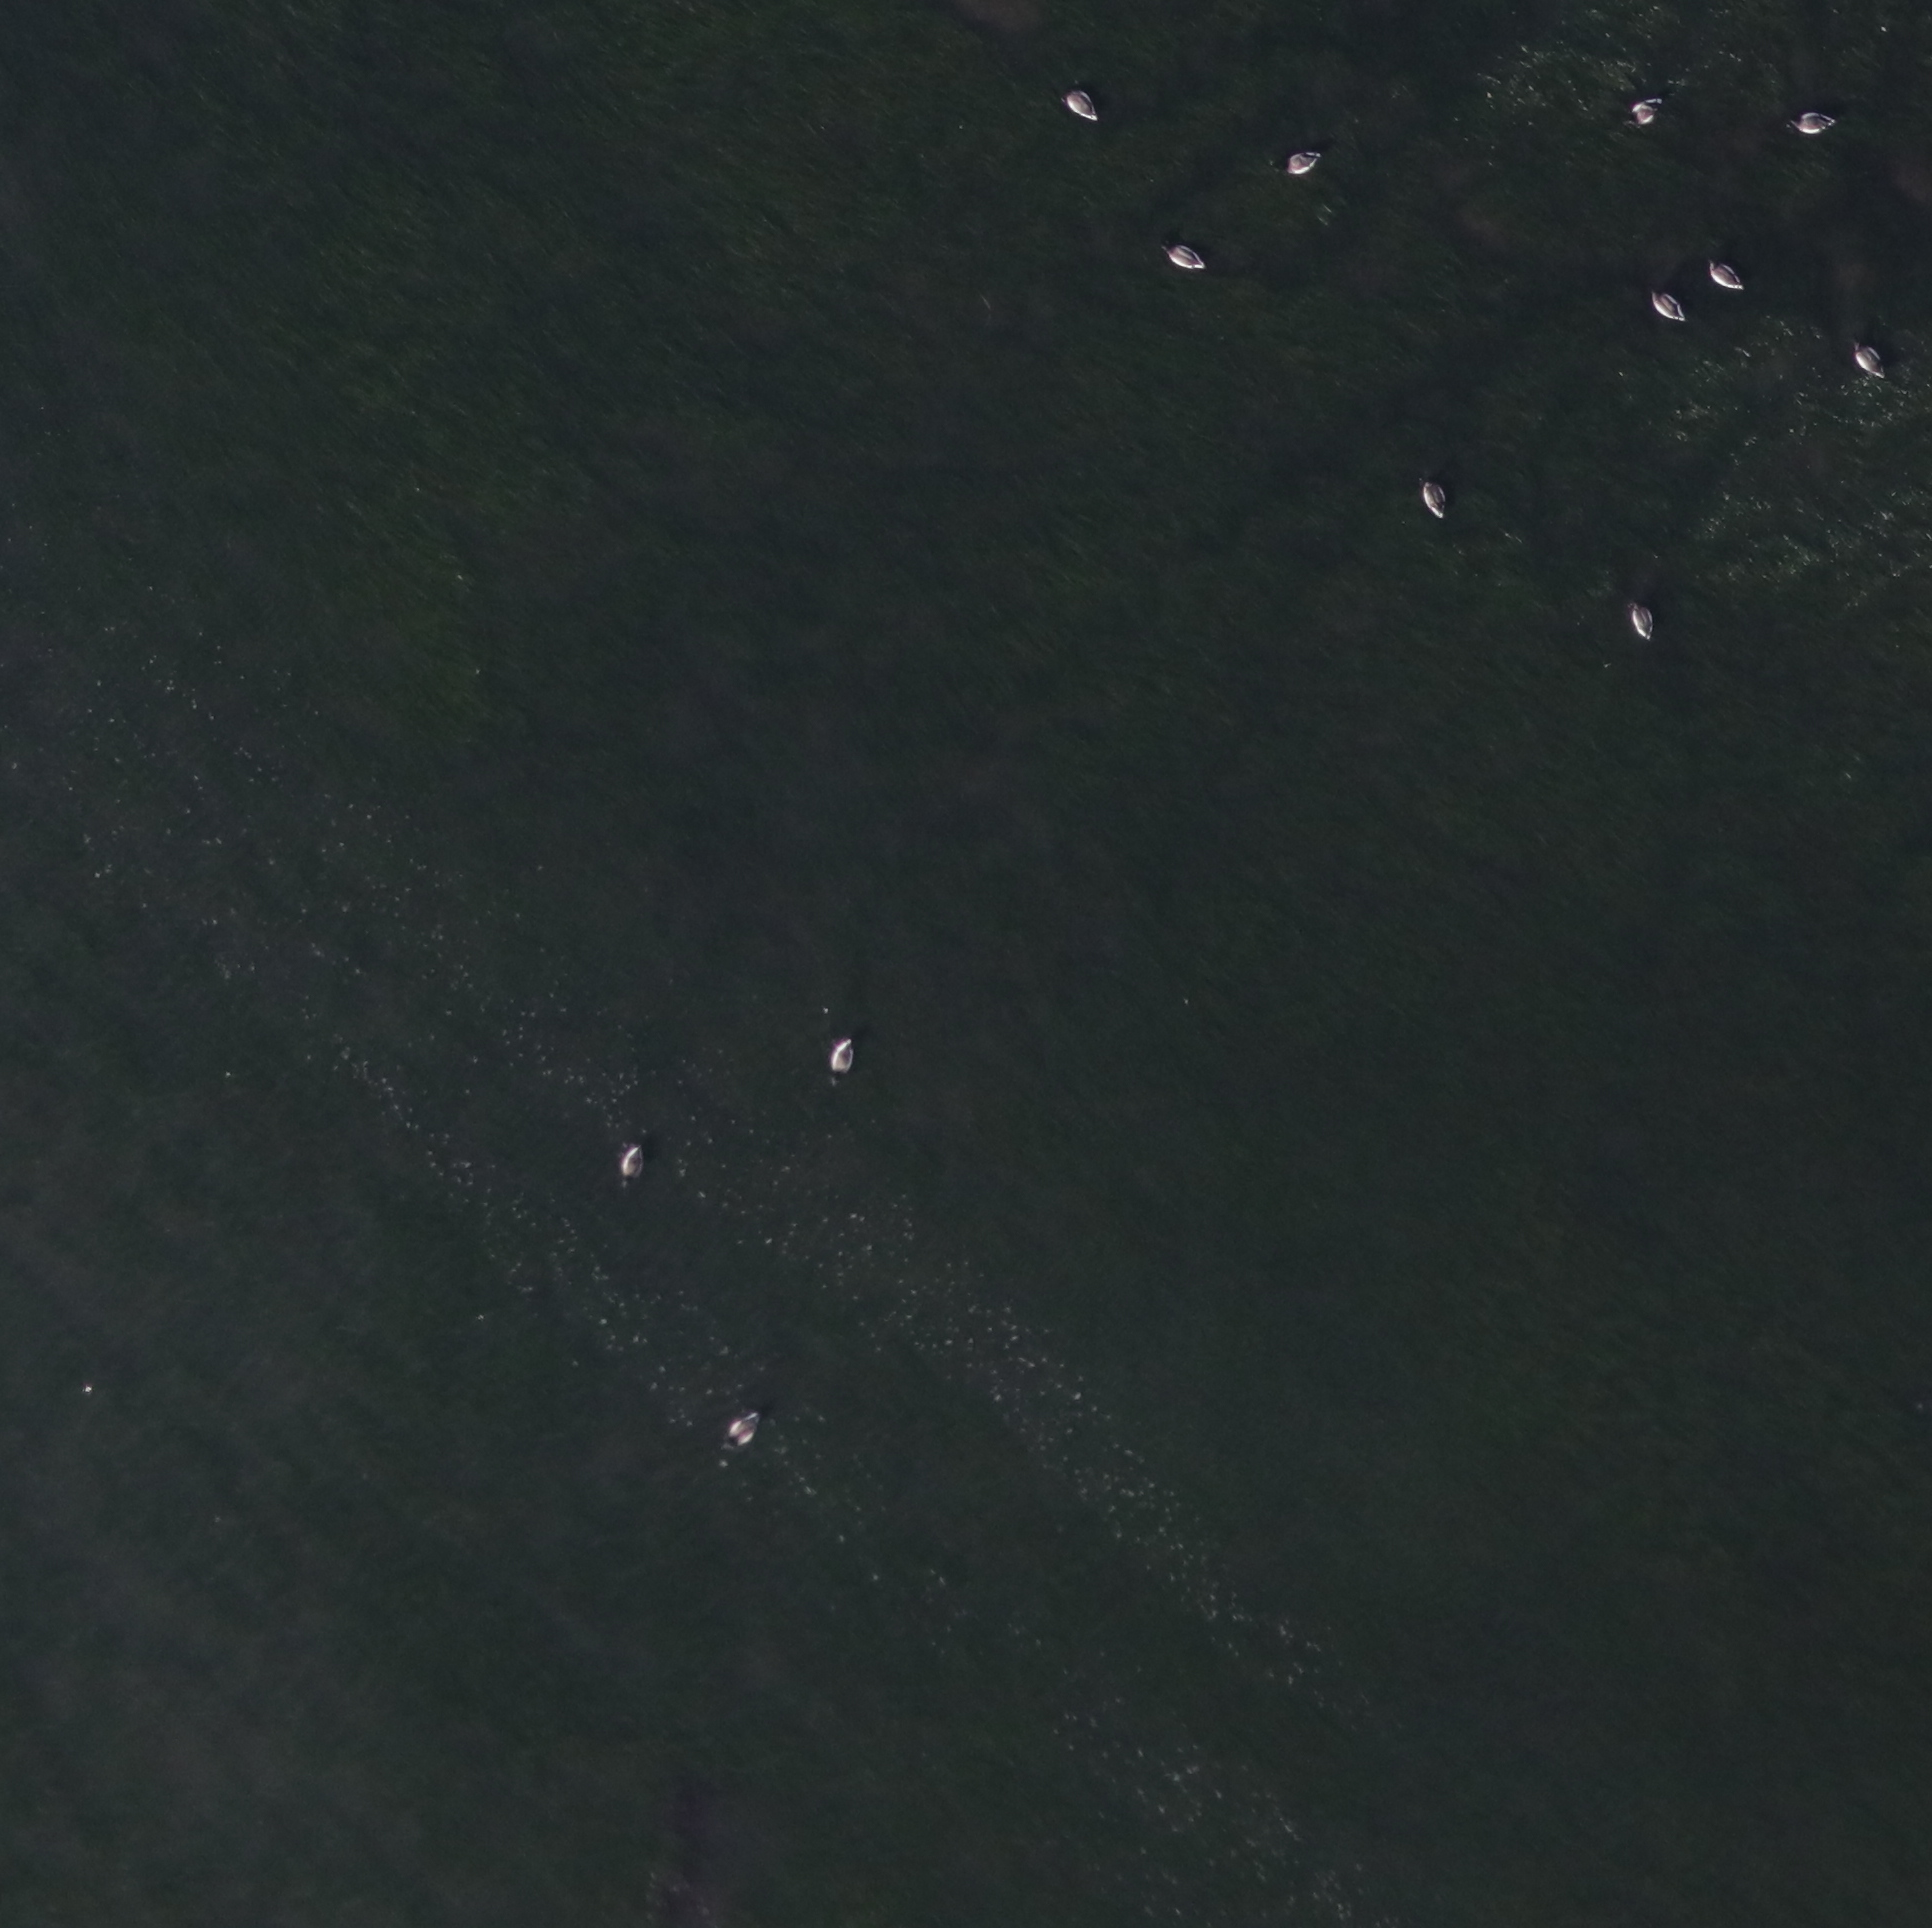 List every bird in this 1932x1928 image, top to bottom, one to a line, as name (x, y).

brant (1081, 103)
brant (1644, 111)
brant (1810, 122)
brant (1298, 161)
brant (1183, 254)
brant (1722, 273)
brant (1667, 304)
brant (1867, 358)
brant (1433, 498)
brant (1642, 619)
brant (843, 1056)
brant (631, 1165)
brant (744, 1430)